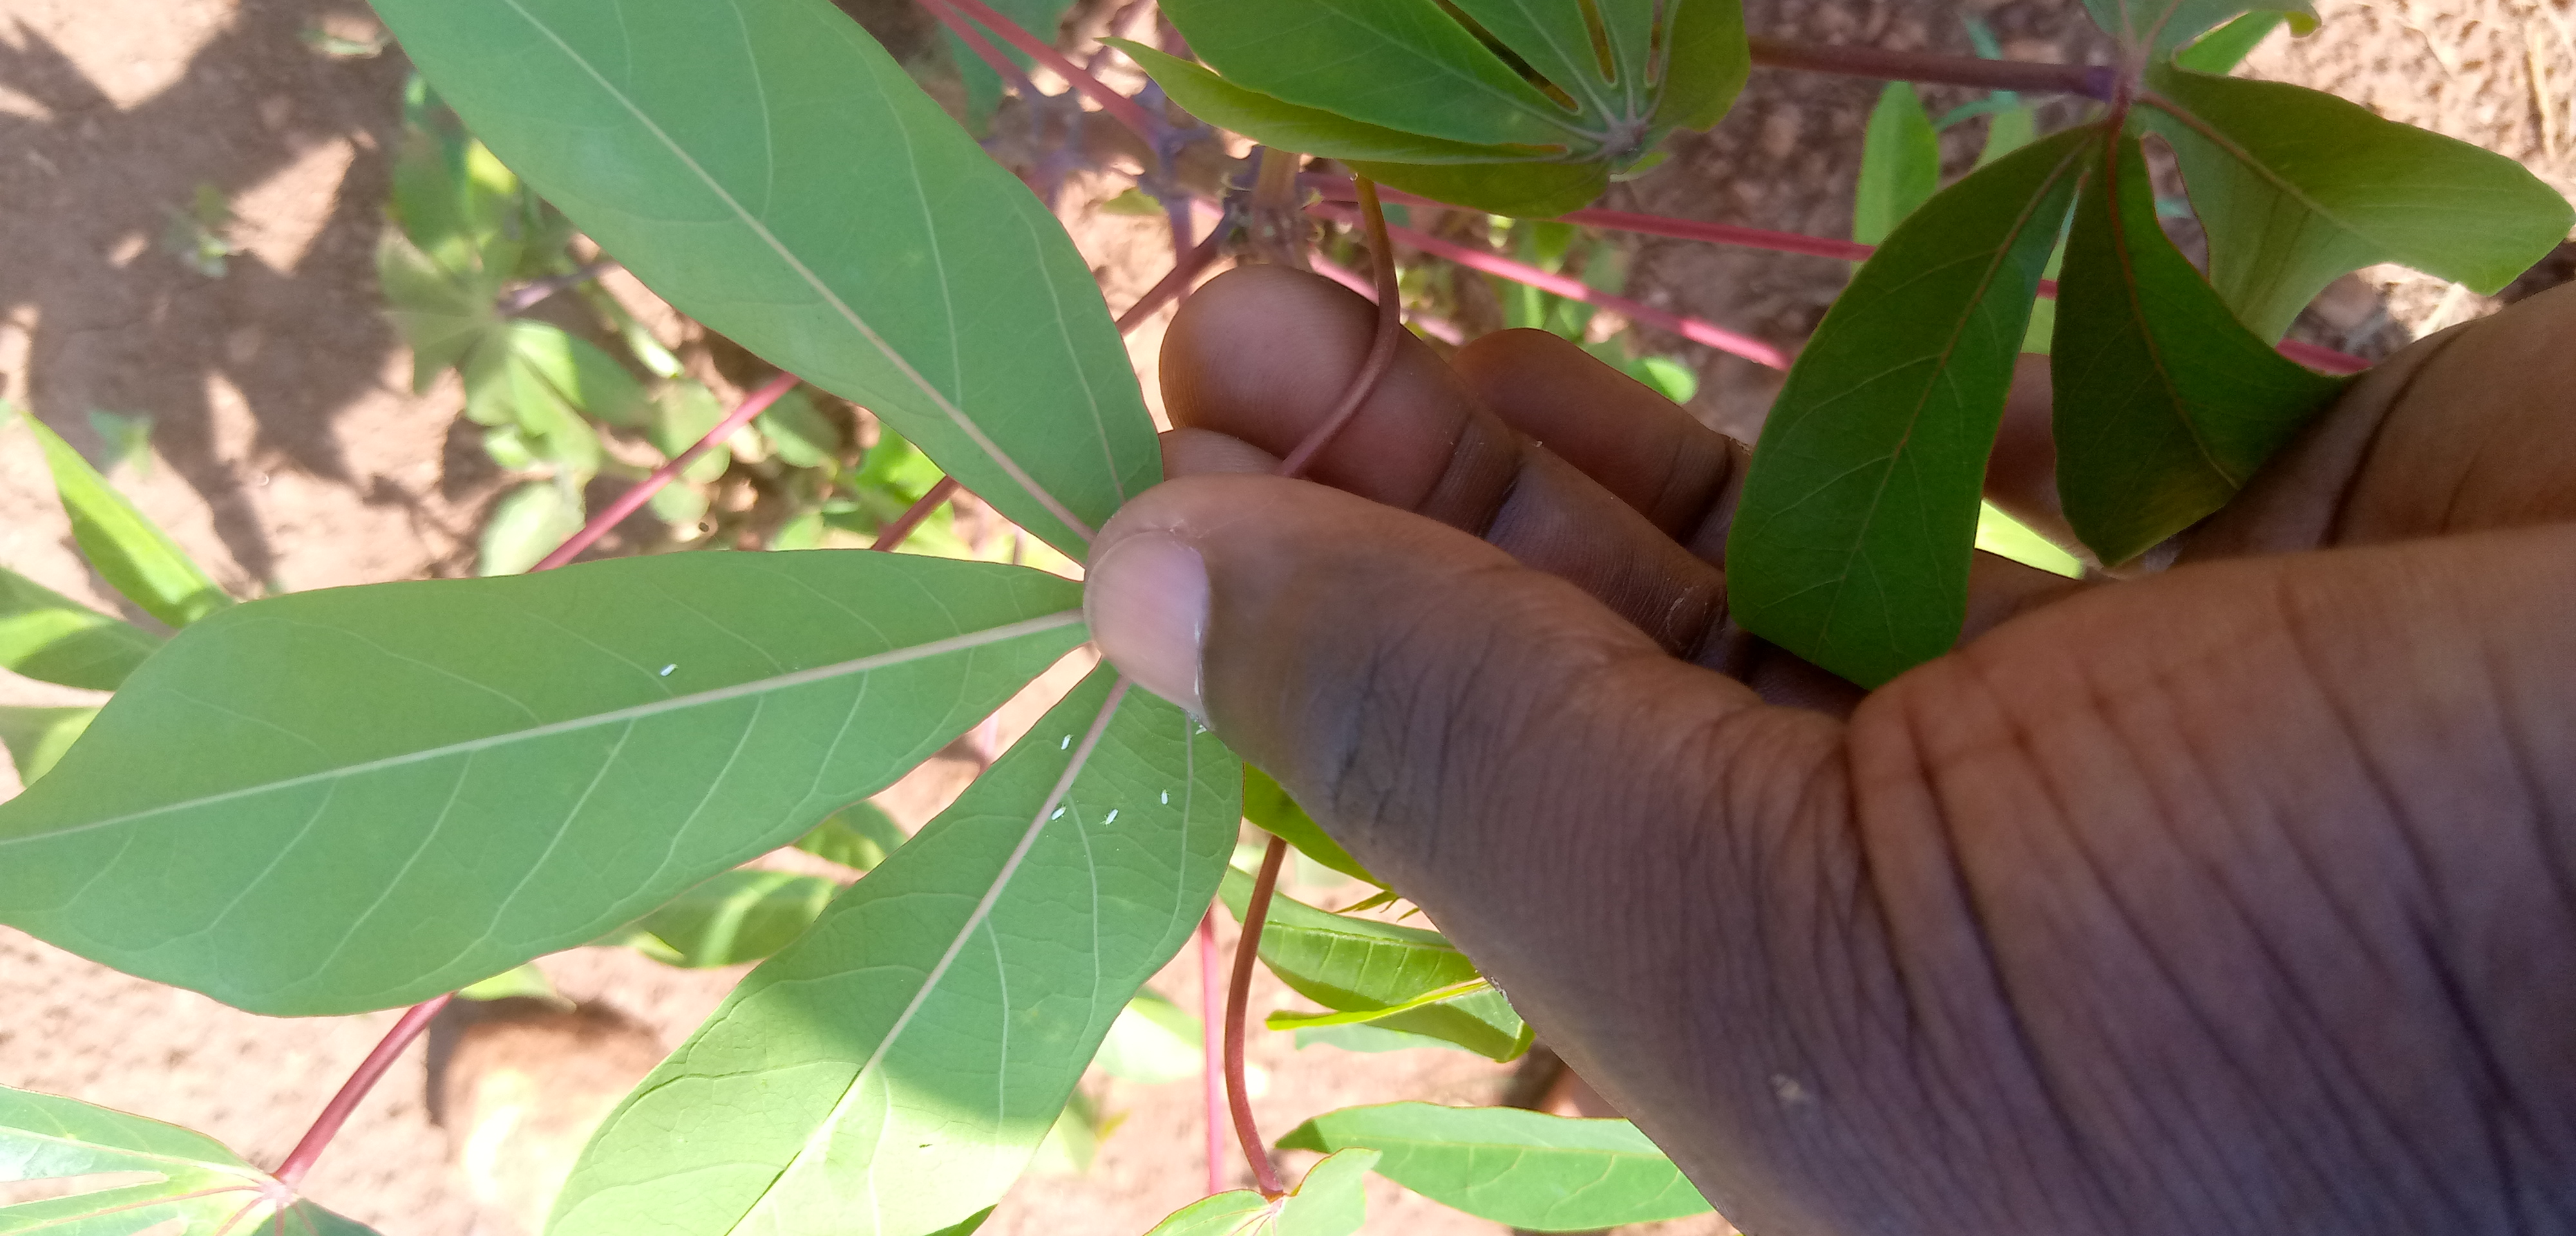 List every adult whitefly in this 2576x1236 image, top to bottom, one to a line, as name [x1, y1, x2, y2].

whitefly [659, 662, 679, 678]
whitefly [1059, 733, 1074, 752]
whitefly [1160, 788, 1169, 806]
whitefly [1050, 804, 1068, 821]
whitefly [1104, 807, 1120, 826]